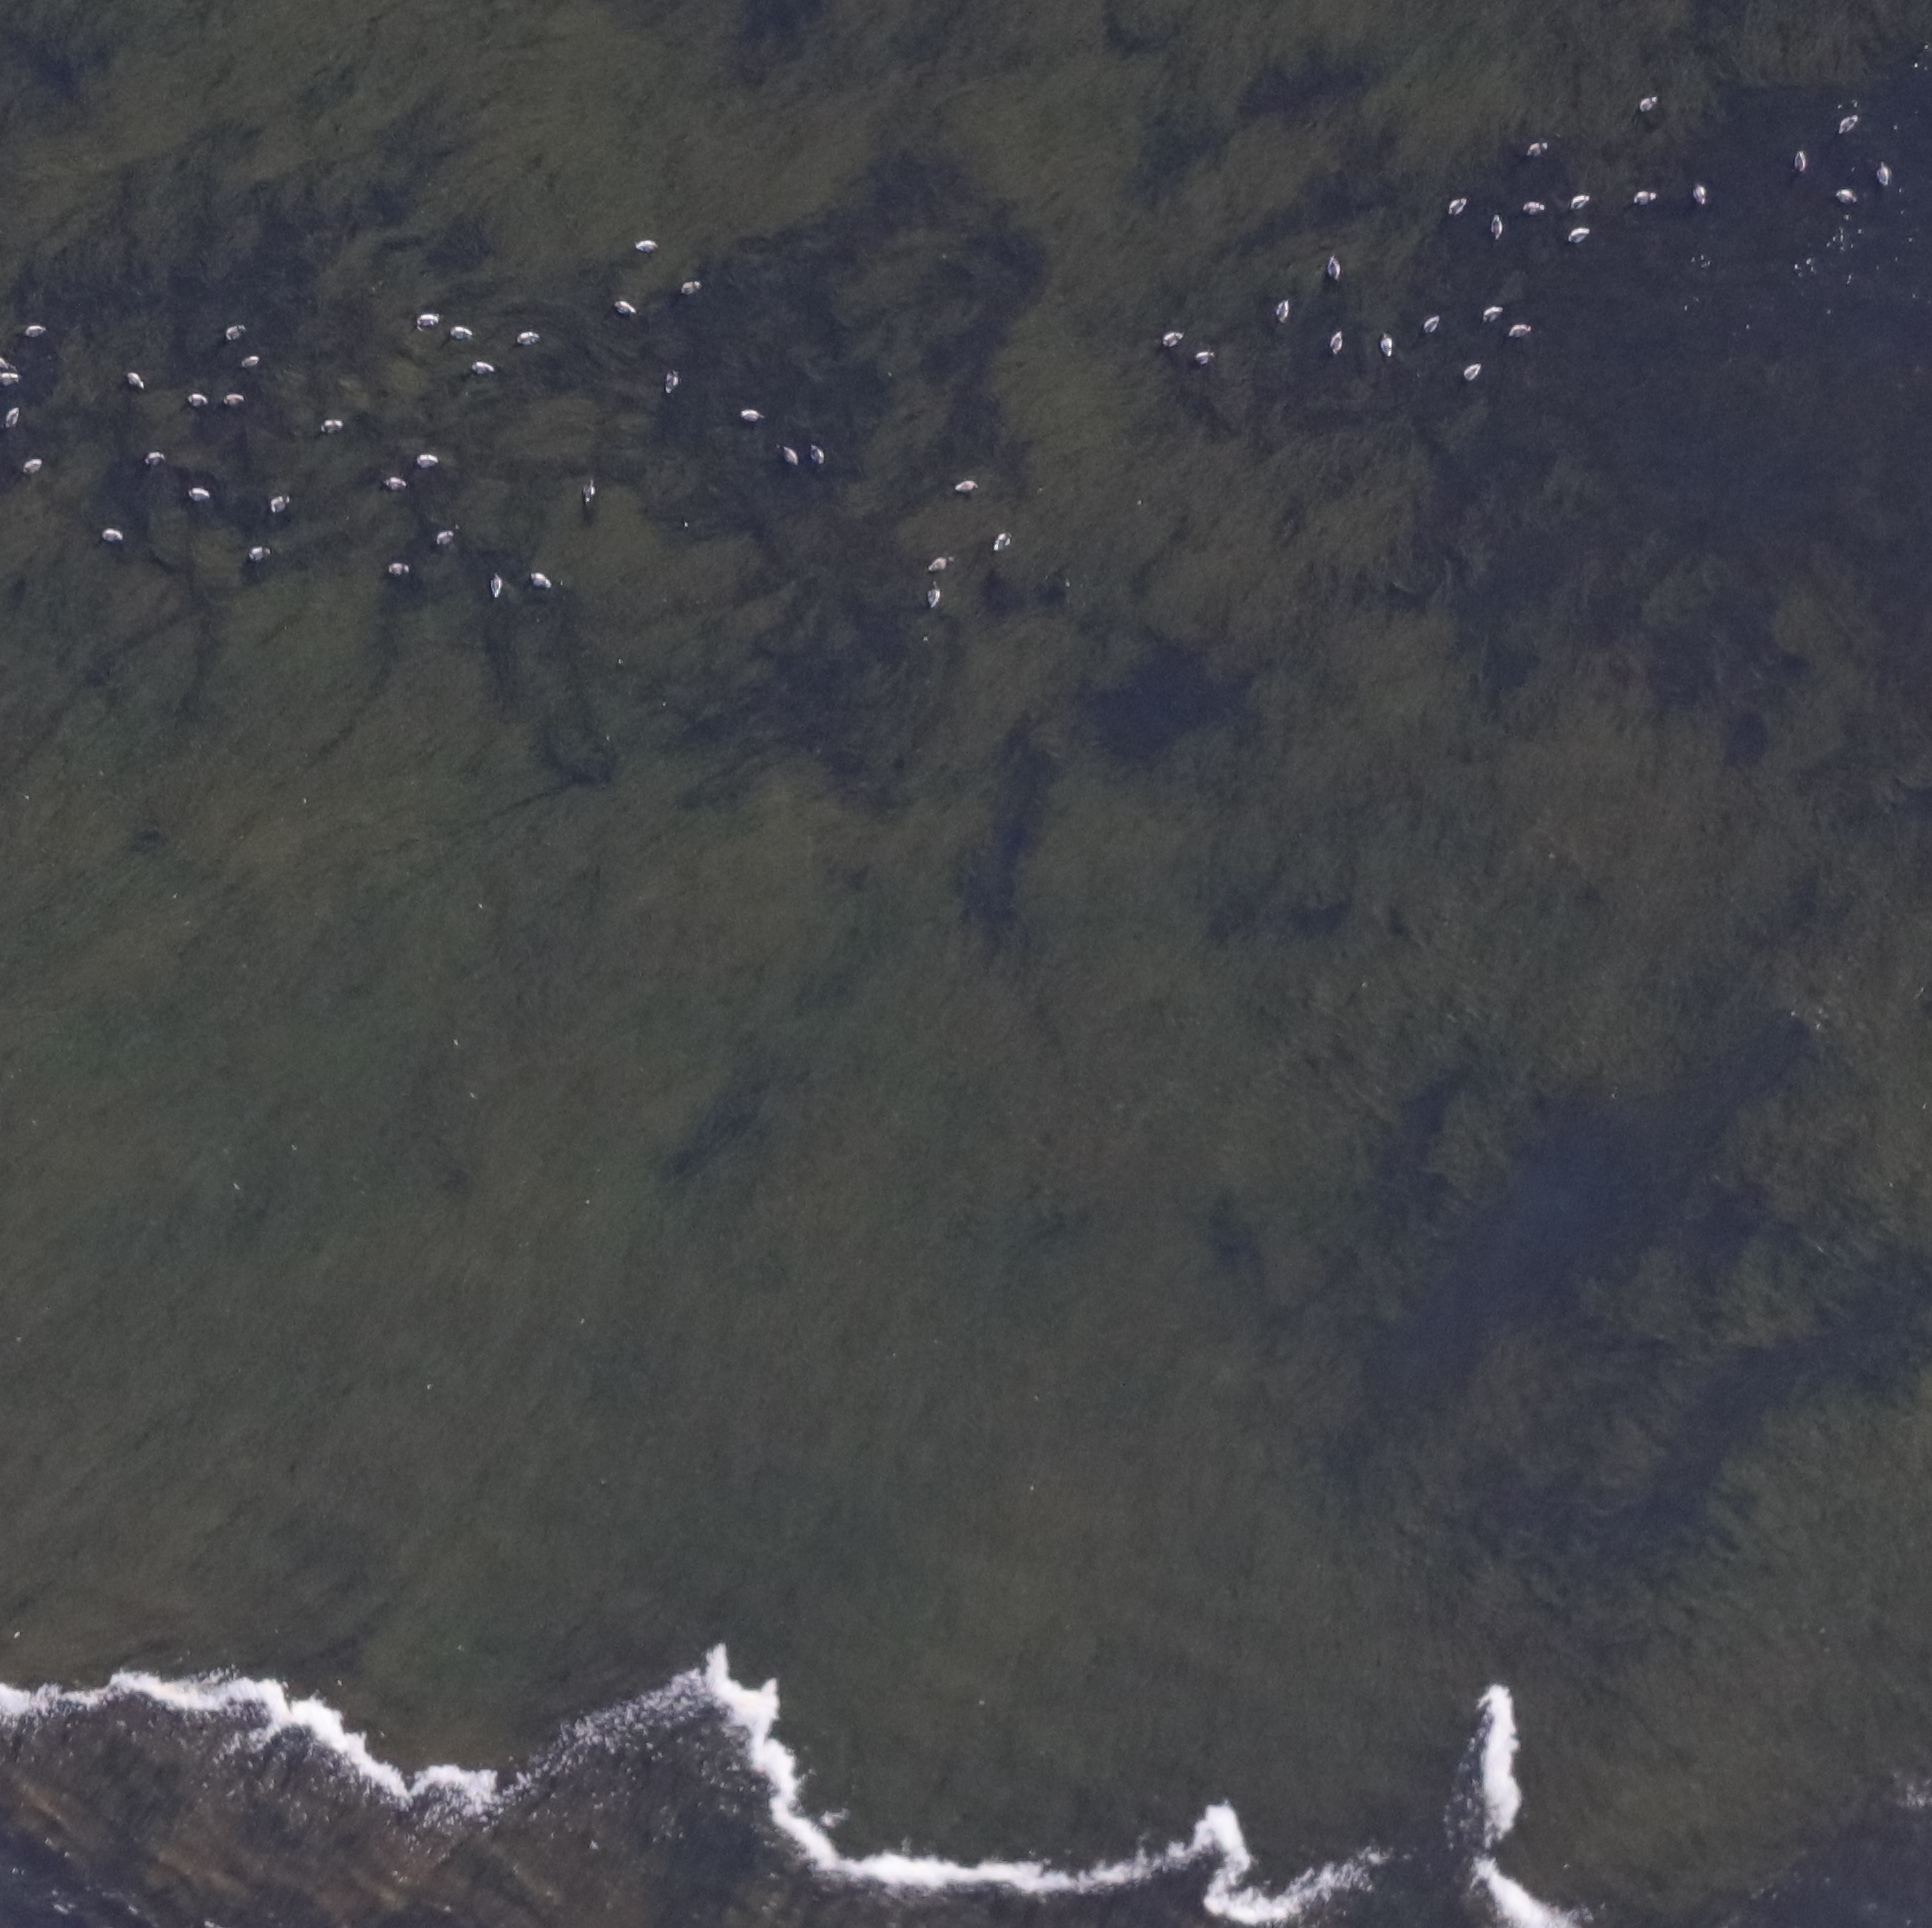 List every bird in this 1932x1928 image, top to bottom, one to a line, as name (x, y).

brant (1646, 111)
brant (1845, 127)
brant (1541, 156)
brant (1798, 162)
brant (1884, 180)
brant (1709, 195)
brant (1841, 195)
brant (1582, 199)
brant (1657, 199)
brant (1460, 207)
brant (1536, 212)
brant (1499, 234)
brant (1582, 247)
brant (649, 248)
brant (1332, 273)
brant (691, 292)
brant (1490, 309)
brant (629, 310)
brant (1280, 313)
brant (417, 316)
brant (1426, 326)
brant (228, 329)
brant (457, 332)
brant (1525, 333)
brant (37, 335)
brant (1168, 335)
brant (1343, 342)
brant (1391, 342)
brant (531, 346)
brant (1206, 357)
brant (246, 368)
brant (480, 372)
brant (1473, 376)
brant (670, 377)
brant (15, 379)
brant (139, 387)
brant (235, 400)
brant (198, 405)
brant (753, 419)
brant (20, 420)
brant (337, 427)
brant (822, 454)
brant (788, 458)
brant (38, 464)
brant (152, 464)
brant (439, 468)
brant (397, 481)
brant (588, 488)
brant (965, 489)
brant (210, 494)
brant (286, 509)
brant (441, 534)
brant (111, 538)
brant (1003, 540)
brant (260, 552)
brant (948, 558)
brant (409, 570)
brant (549, 585)
brant (497, 590)
brant (941, 595)